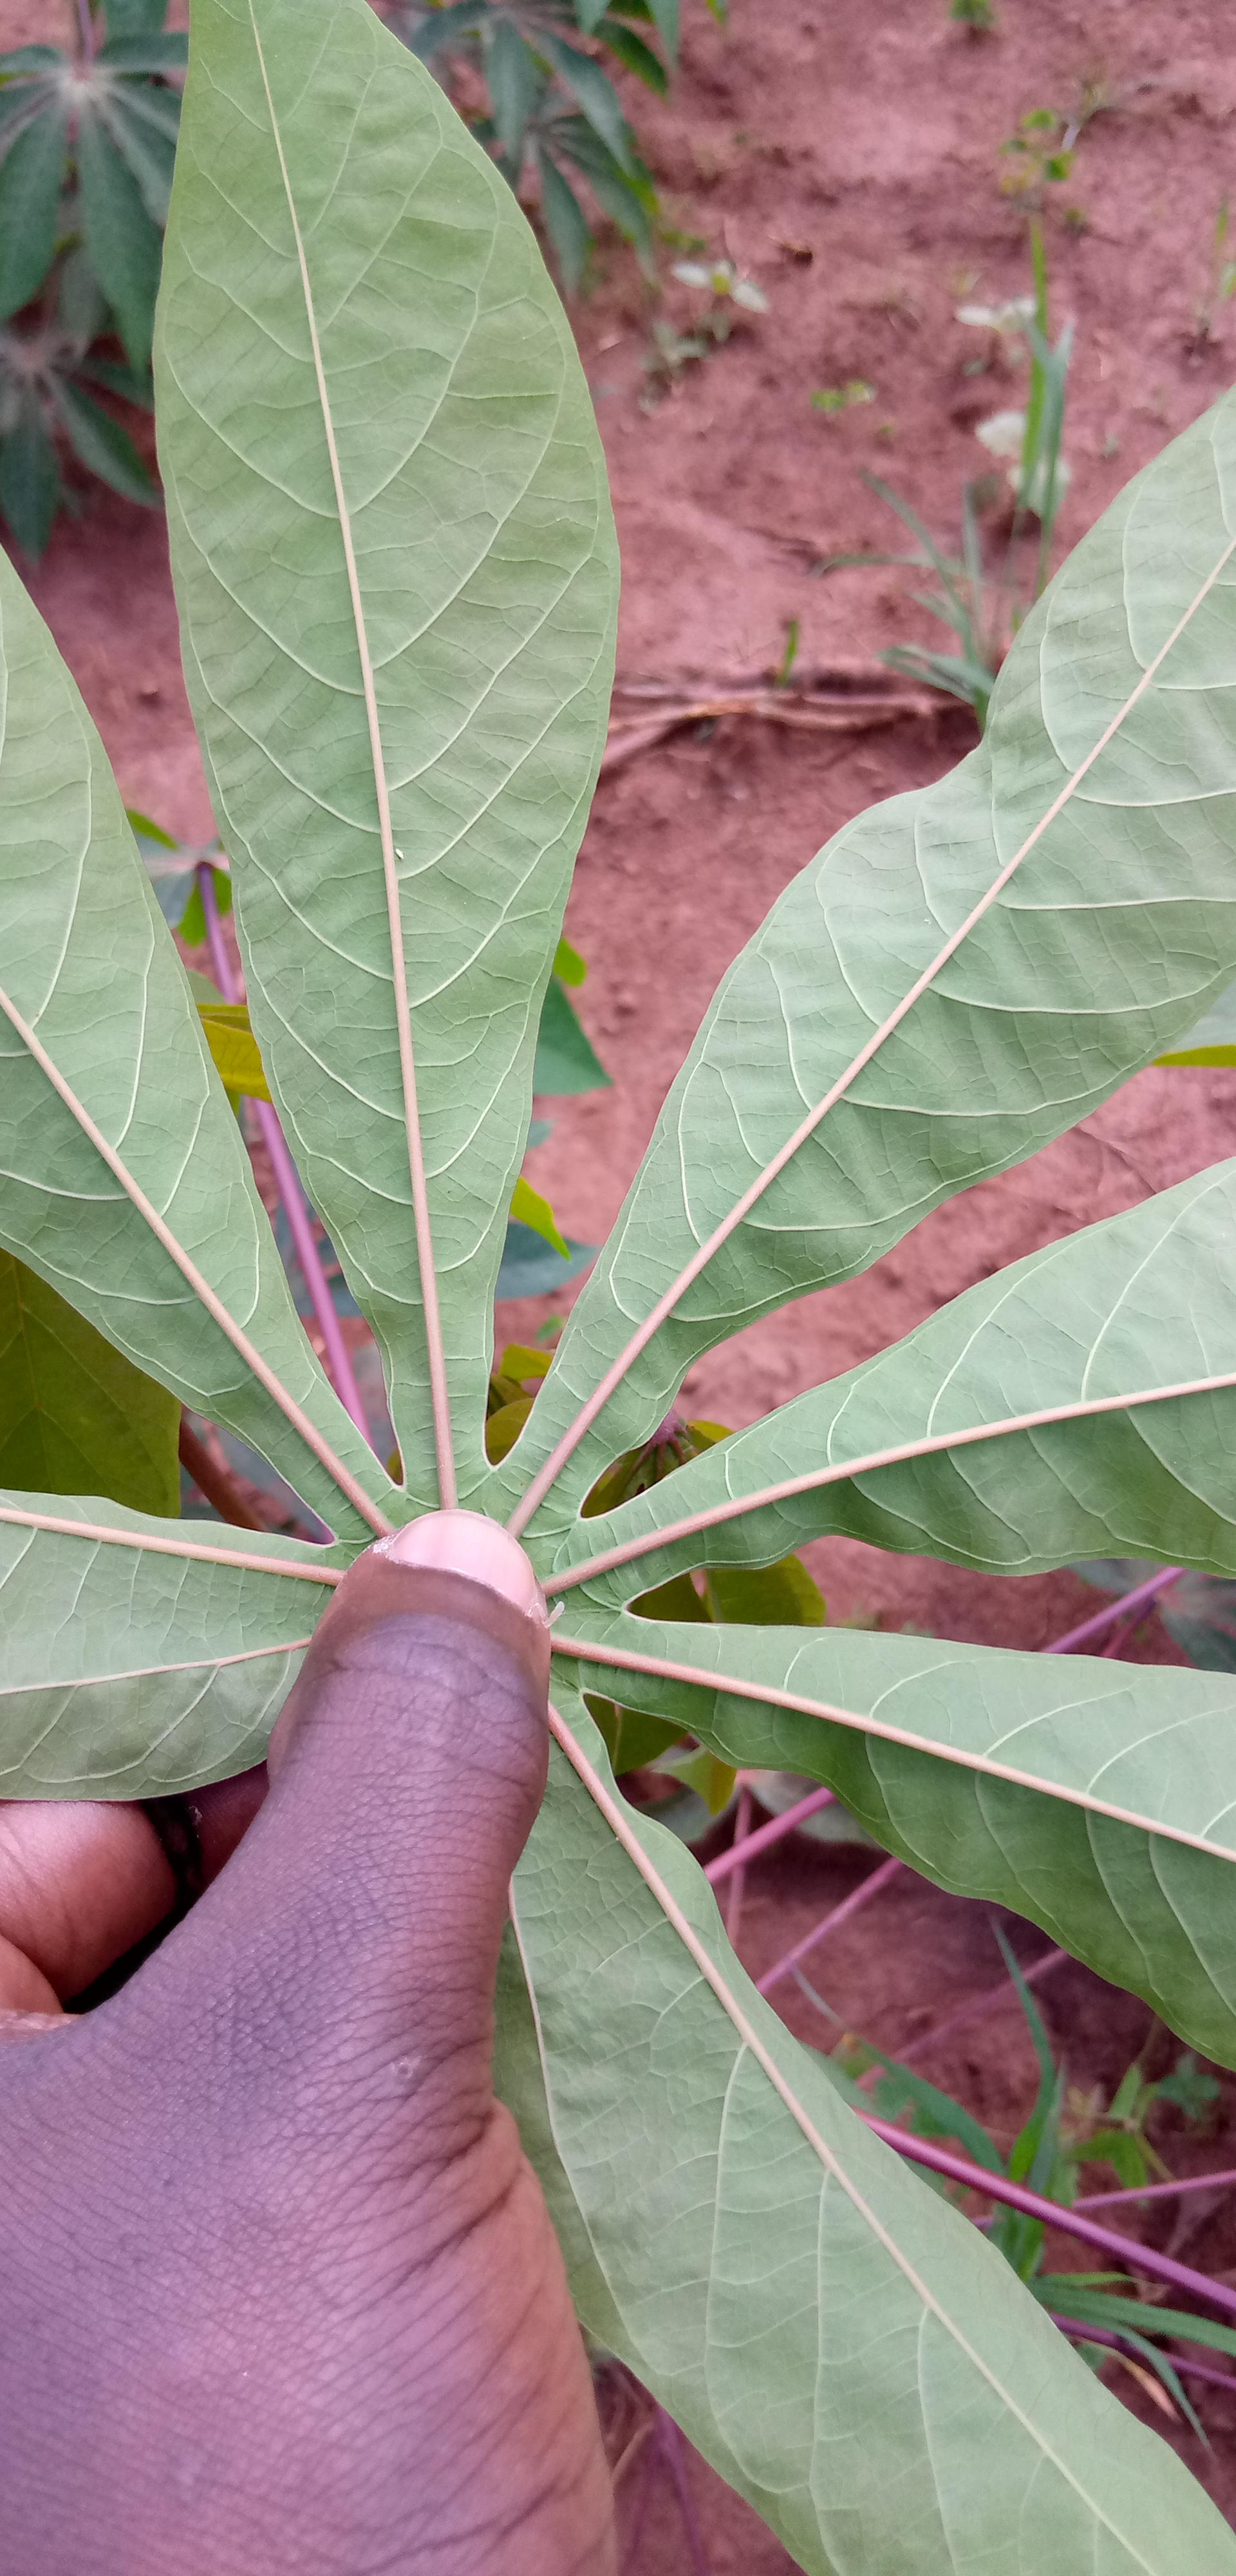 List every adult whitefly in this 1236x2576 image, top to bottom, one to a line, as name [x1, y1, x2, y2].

whitefly [394, 845, 405, 863]